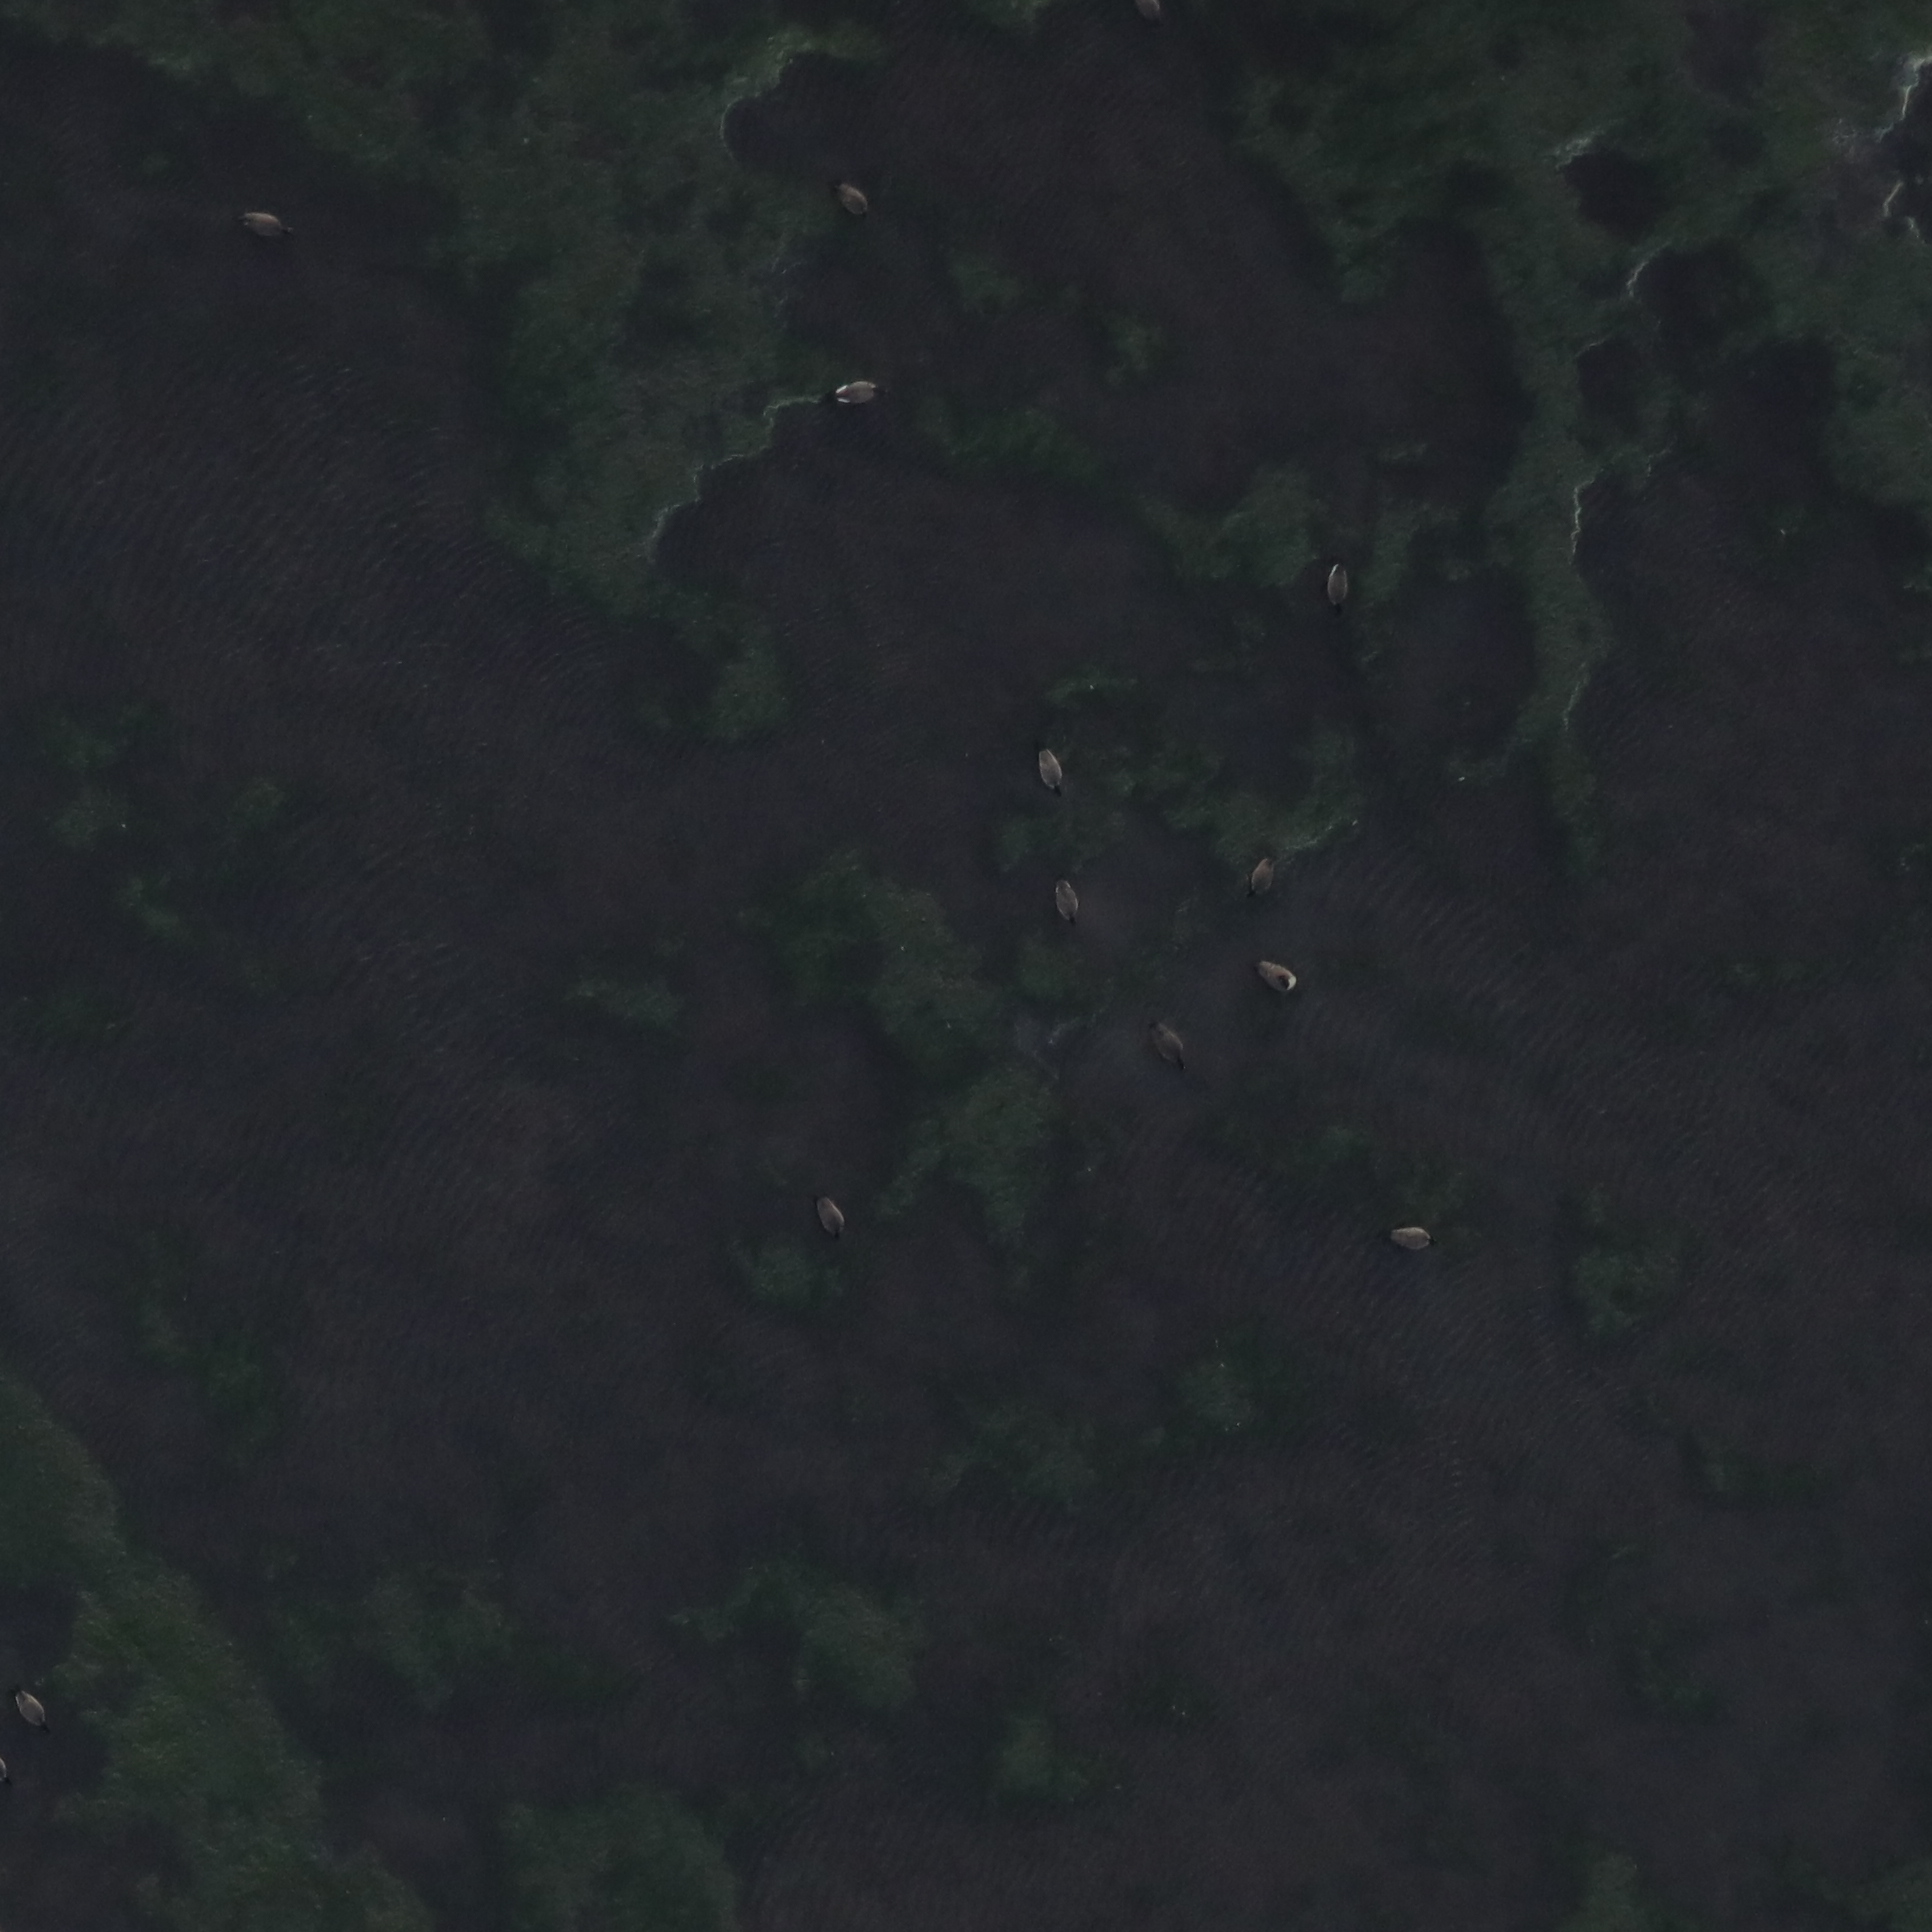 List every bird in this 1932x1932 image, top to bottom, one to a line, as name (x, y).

Canada goose (850, 198)
Canada goose (264, 223)
Canada goose (858, 390)
Canada goose (1337, 586)
Canada goose (1049, 769)
Canada goose (1262, 876)
Canada goose (1067, 902)
Canada goose (1275, 974)
Canada goose (1168, 1045)
Canada goose (830, 1216)
Canada goose (1411, 1240)
Canada goose (30, 1710)